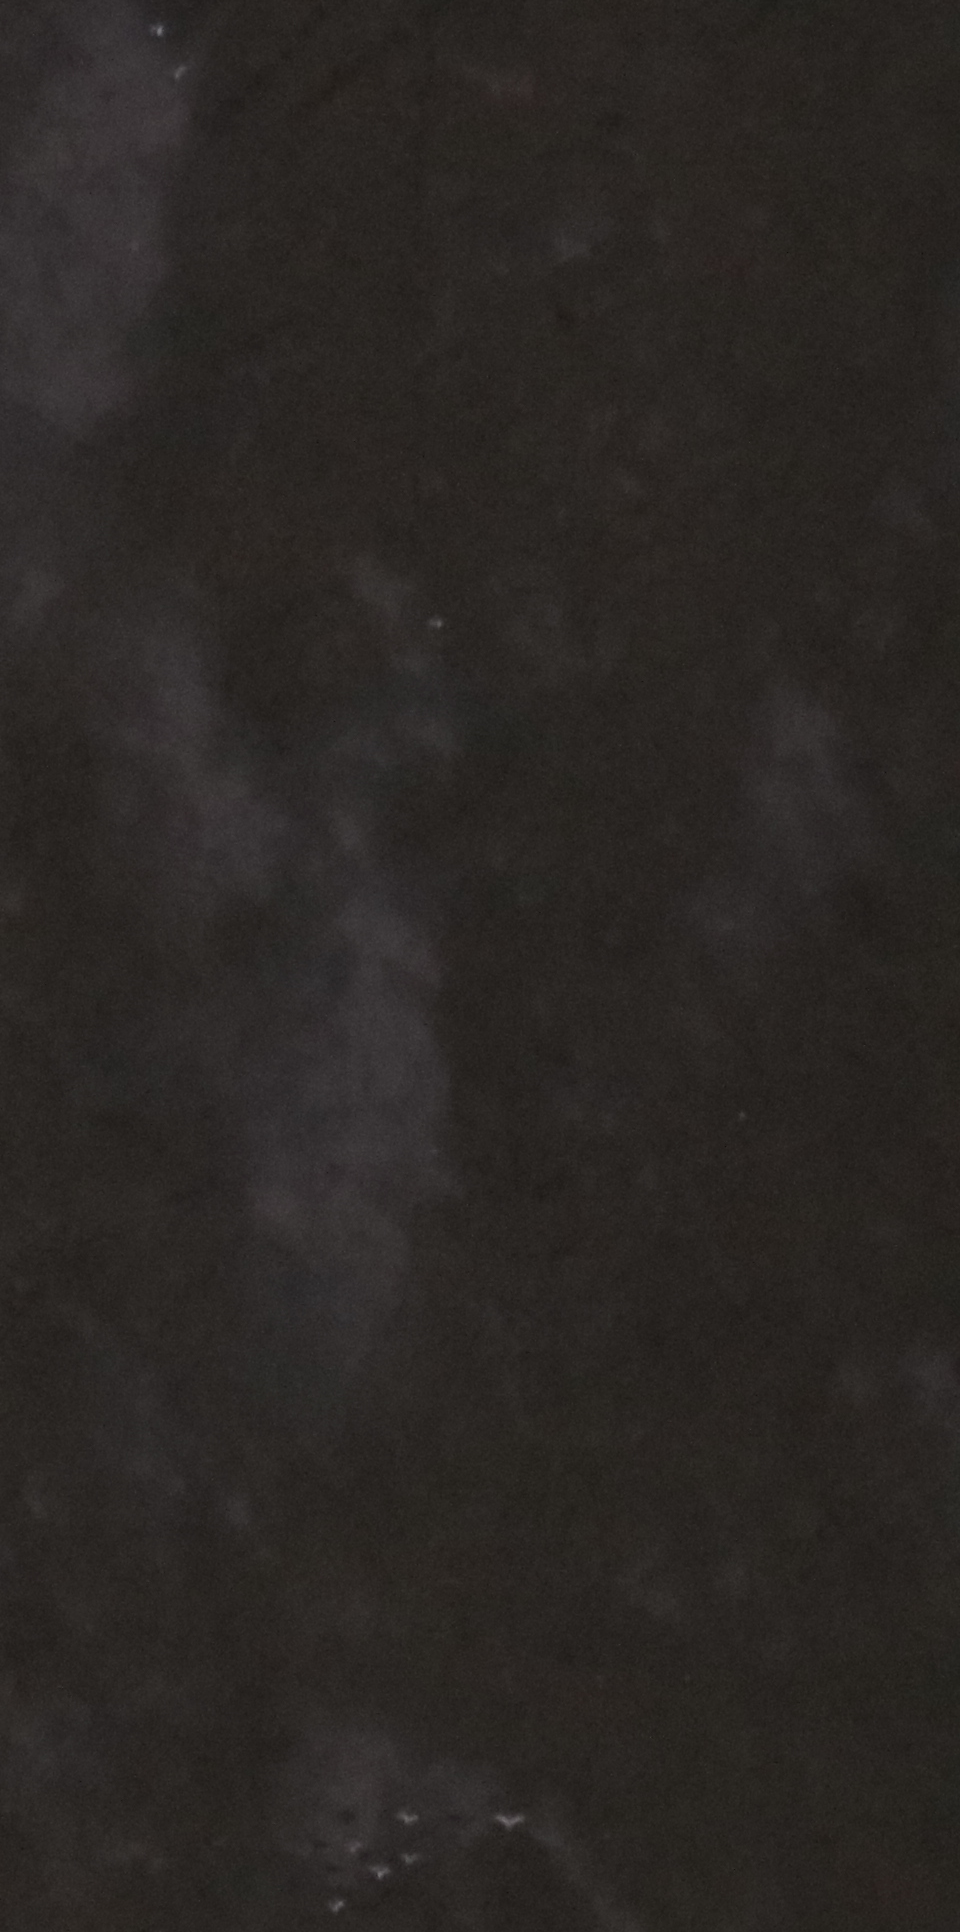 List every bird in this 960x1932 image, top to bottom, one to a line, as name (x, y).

other bird (156, 20)
other bird (178, 71)
other bird (440, 620)
other bird (510, 1820)
other bird (407, 1822)
other bird (354, 1840)
other bird (413, 1858)
other bird (373, 1873)
other bird (332, 1901)
other bird (150, 1927)